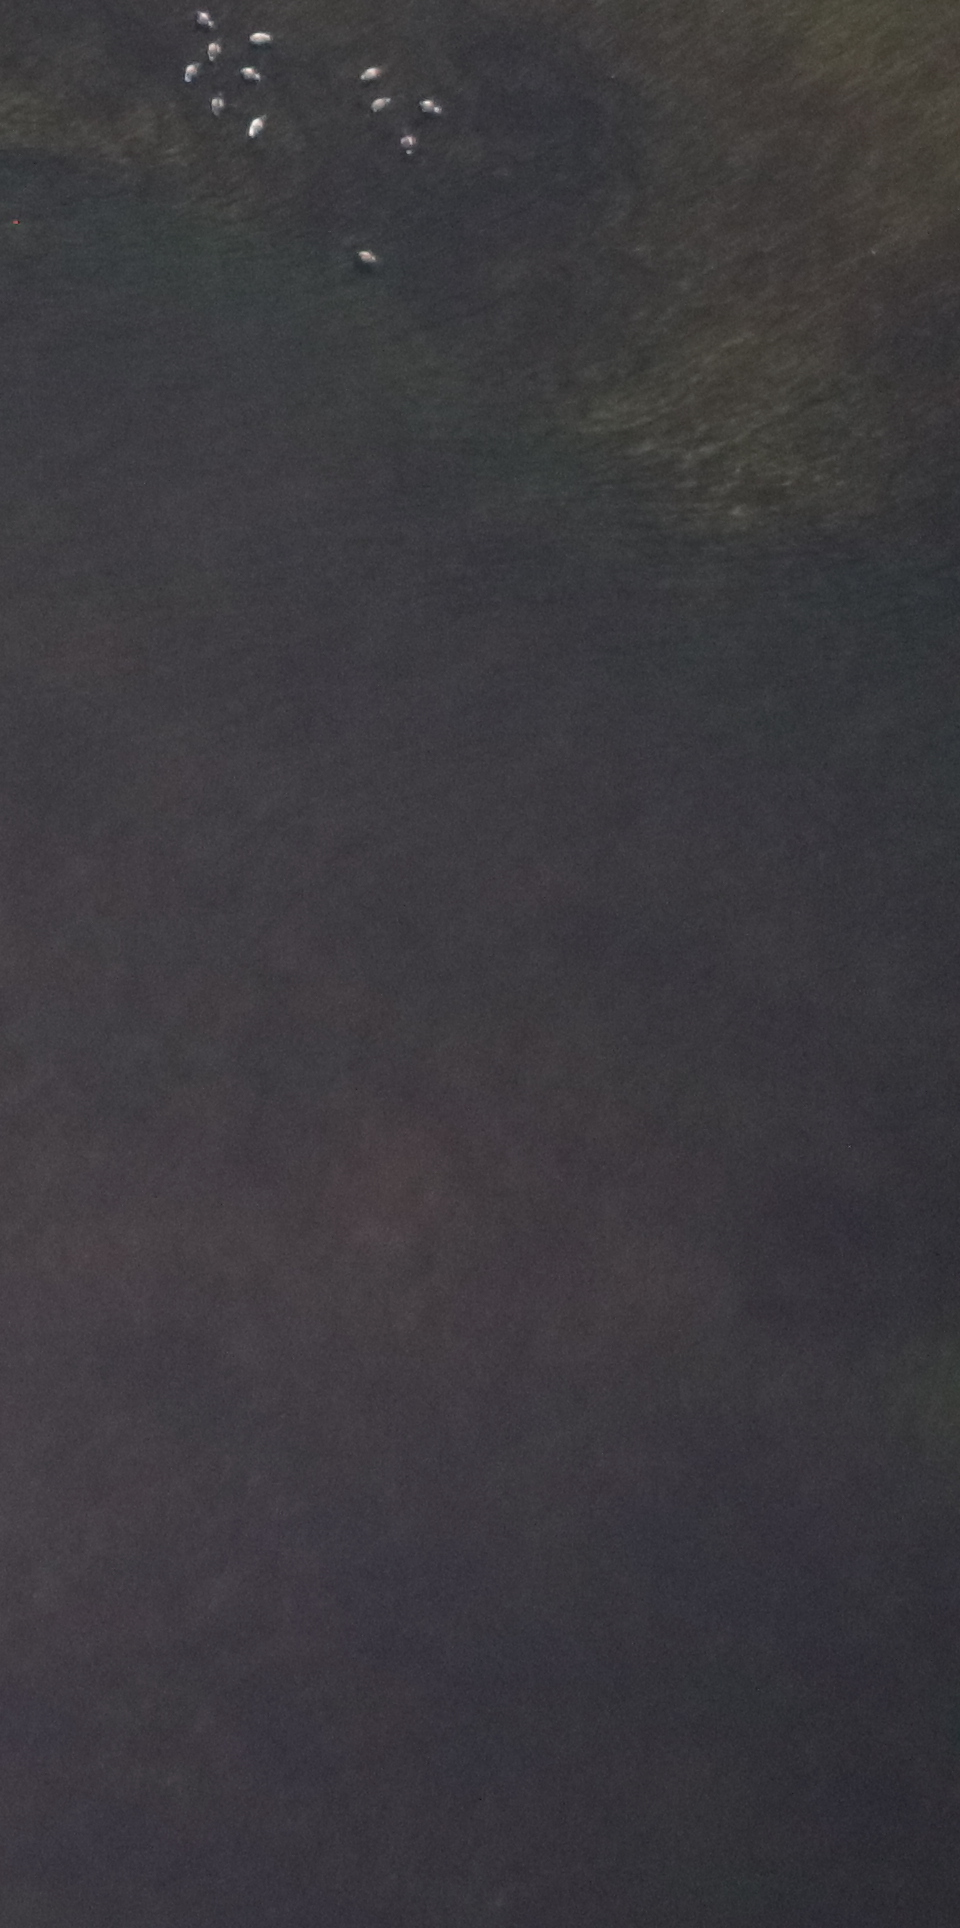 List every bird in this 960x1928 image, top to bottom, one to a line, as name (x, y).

brant (211, 18)
brant (269, 42)
brant (212, 46)
brant (192, 72)
brant (255, 72)
brant (376, 74)
brant (215, 104)
brant (378, 104)
brant (436, 105)
brant (260, 131)
brant (410, 143)
brant (364, 255)